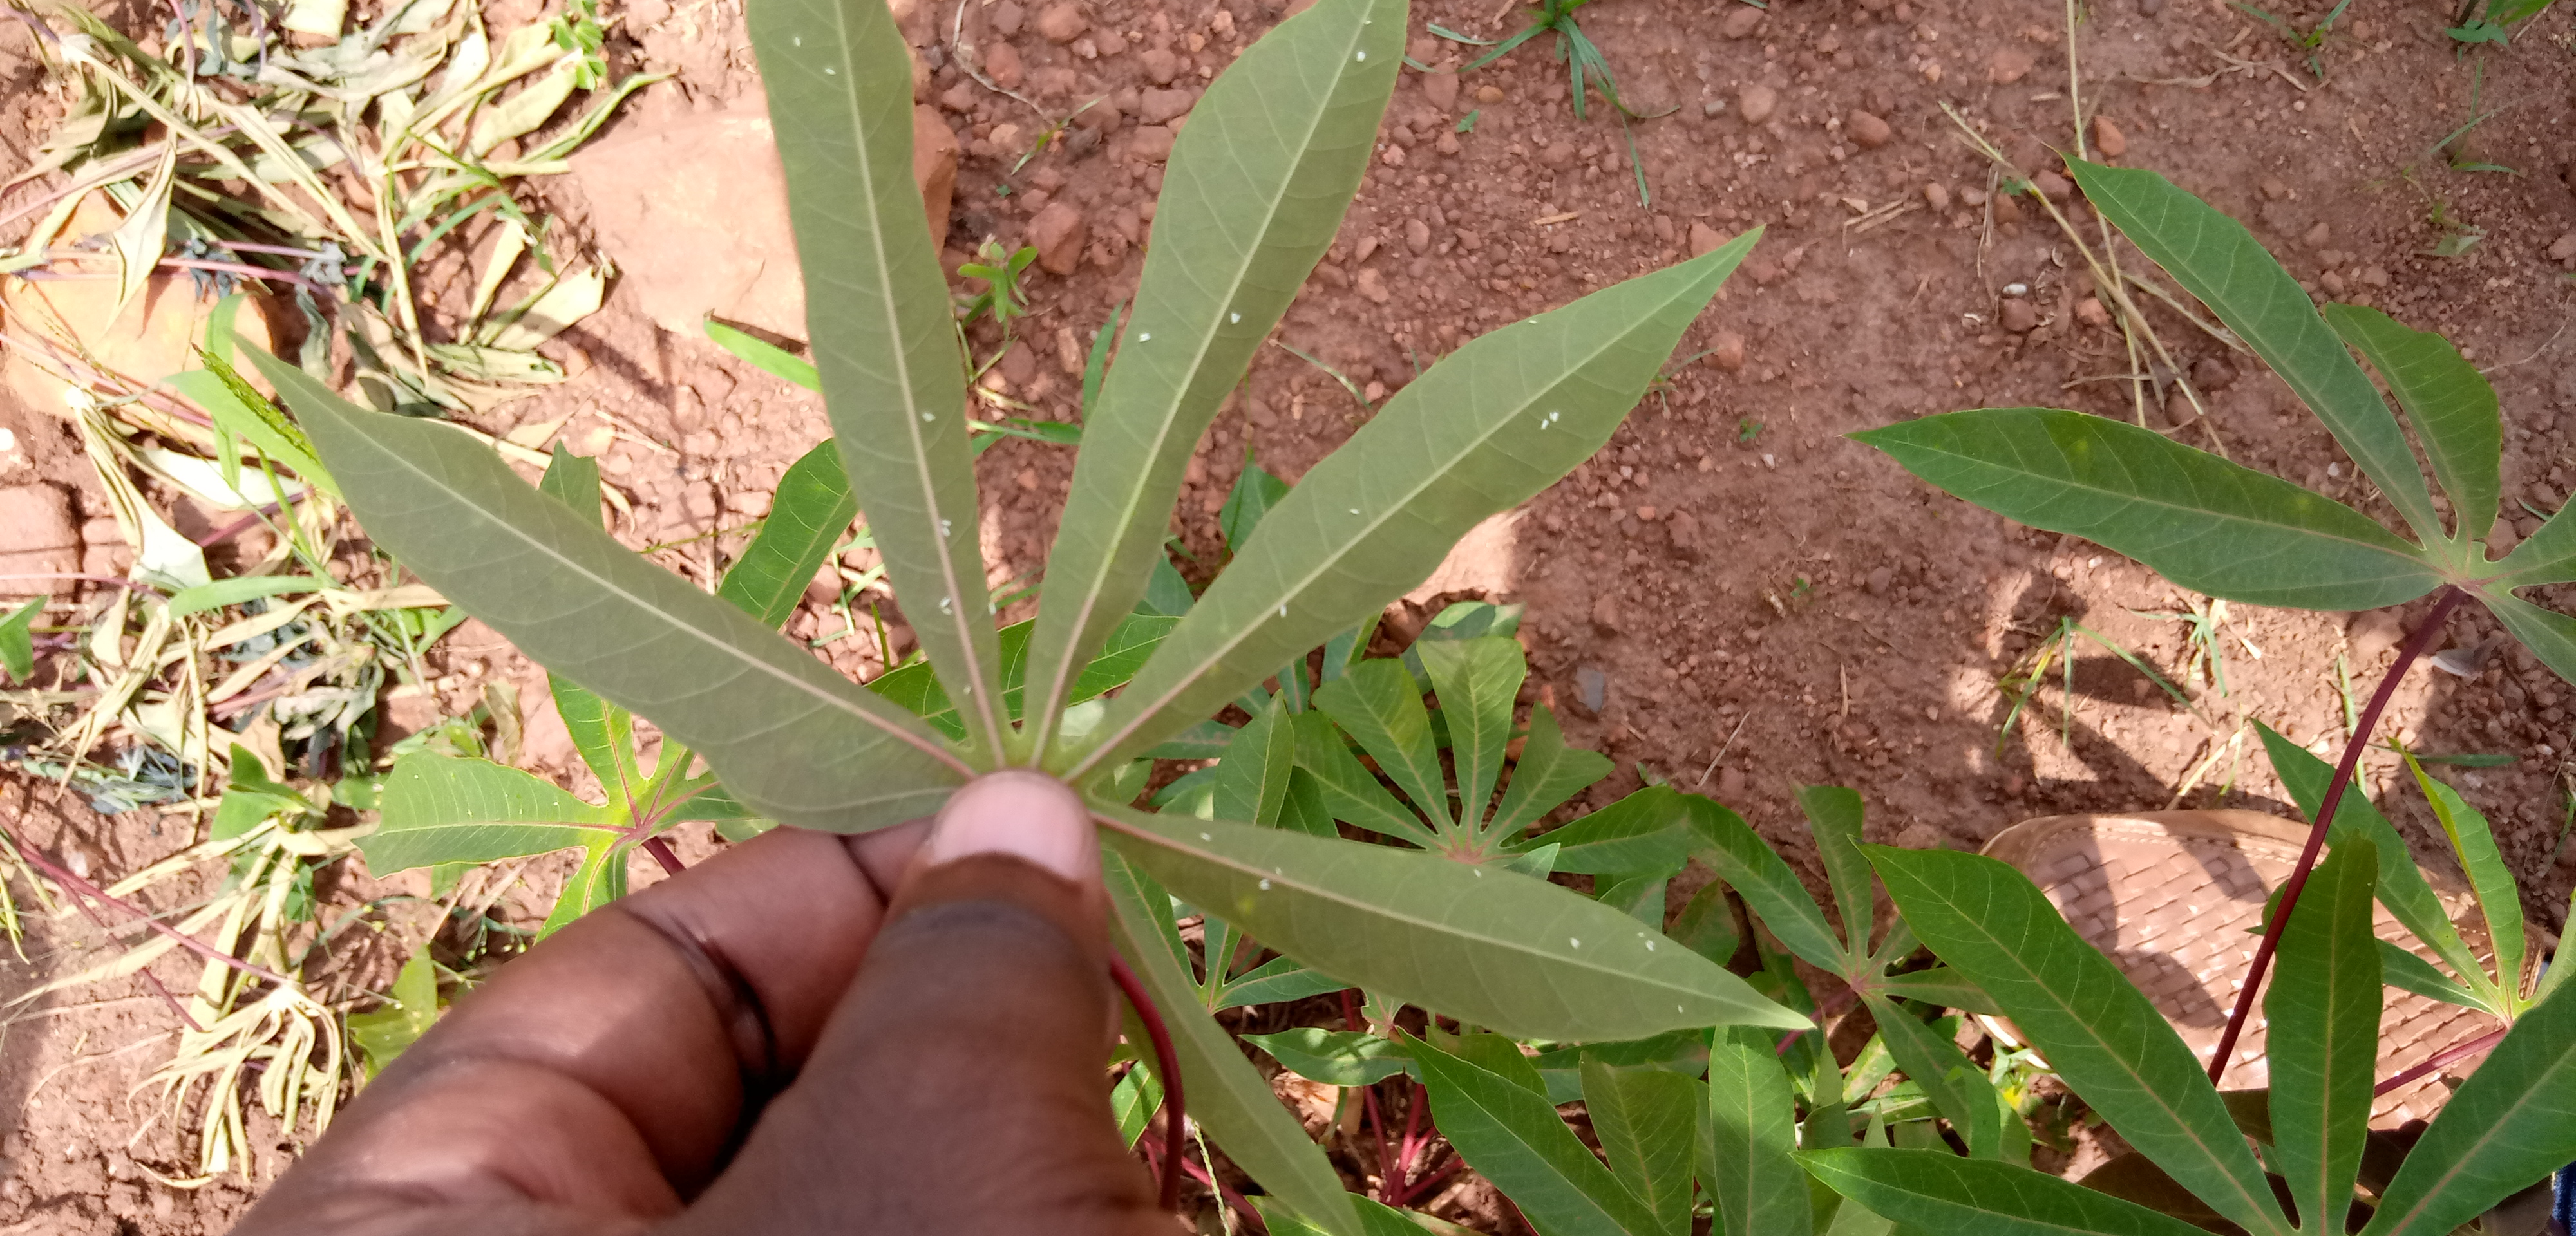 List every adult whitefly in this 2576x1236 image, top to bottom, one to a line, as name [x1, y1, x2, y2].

whitefly [1526, 318, 1538, 326]
whitefly [1540, 418, 1549, 431]